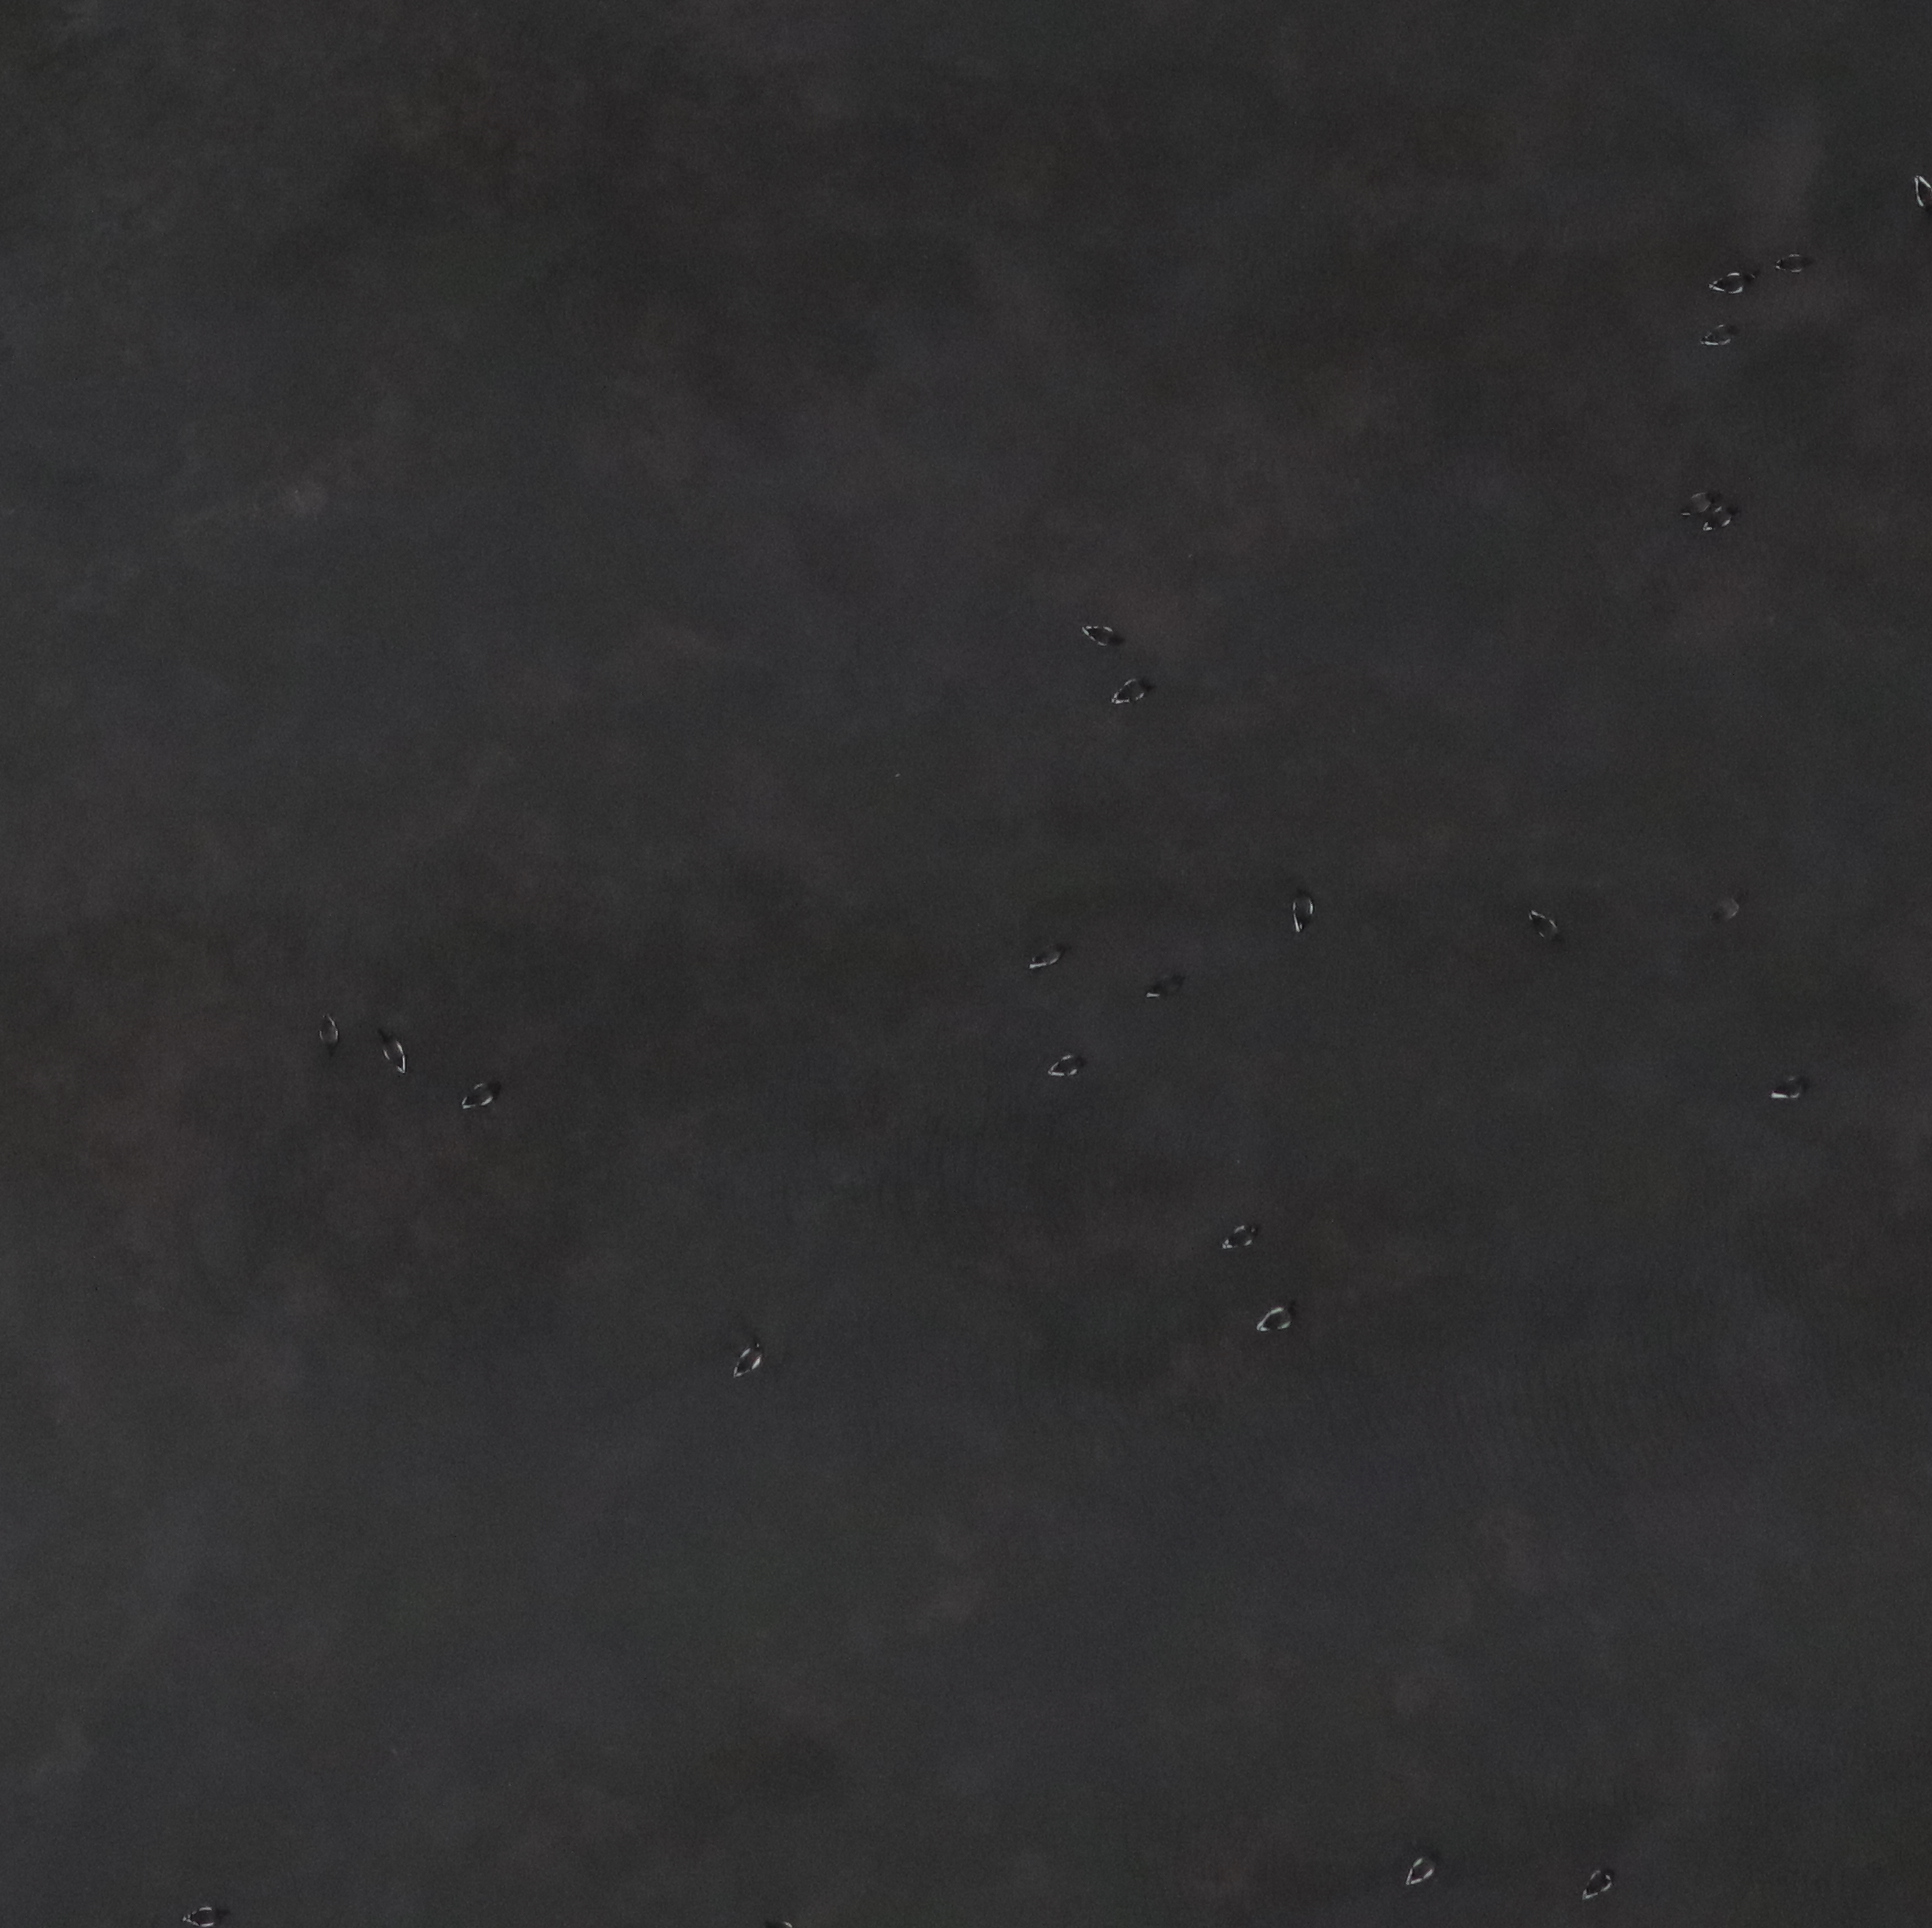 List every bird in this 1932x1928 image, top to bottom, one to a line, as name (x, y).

brant (1926, 197)
brant (1790, 263)
brant (1733, 285)
brant (1722, 333)
brant (1693, 506)
brant (1718, 518)
brant (1105, 637)
brant (1134, 689)
brant (1724, 906)
brant (1303, 910)
brant (1546, 925)
brant (1048, 958)
brant (1161, 987)
brant (329, 1033)
brant (395, 1053)
brant (1066, 1067)
brant (1790, 1081)
brant (480, 1096)
brant (1240, 1236)
brant (1278, 1319)
brant (747, 1360)
brant (1420, 1871)
brant (1600, 1884)
brant (205, 1913)